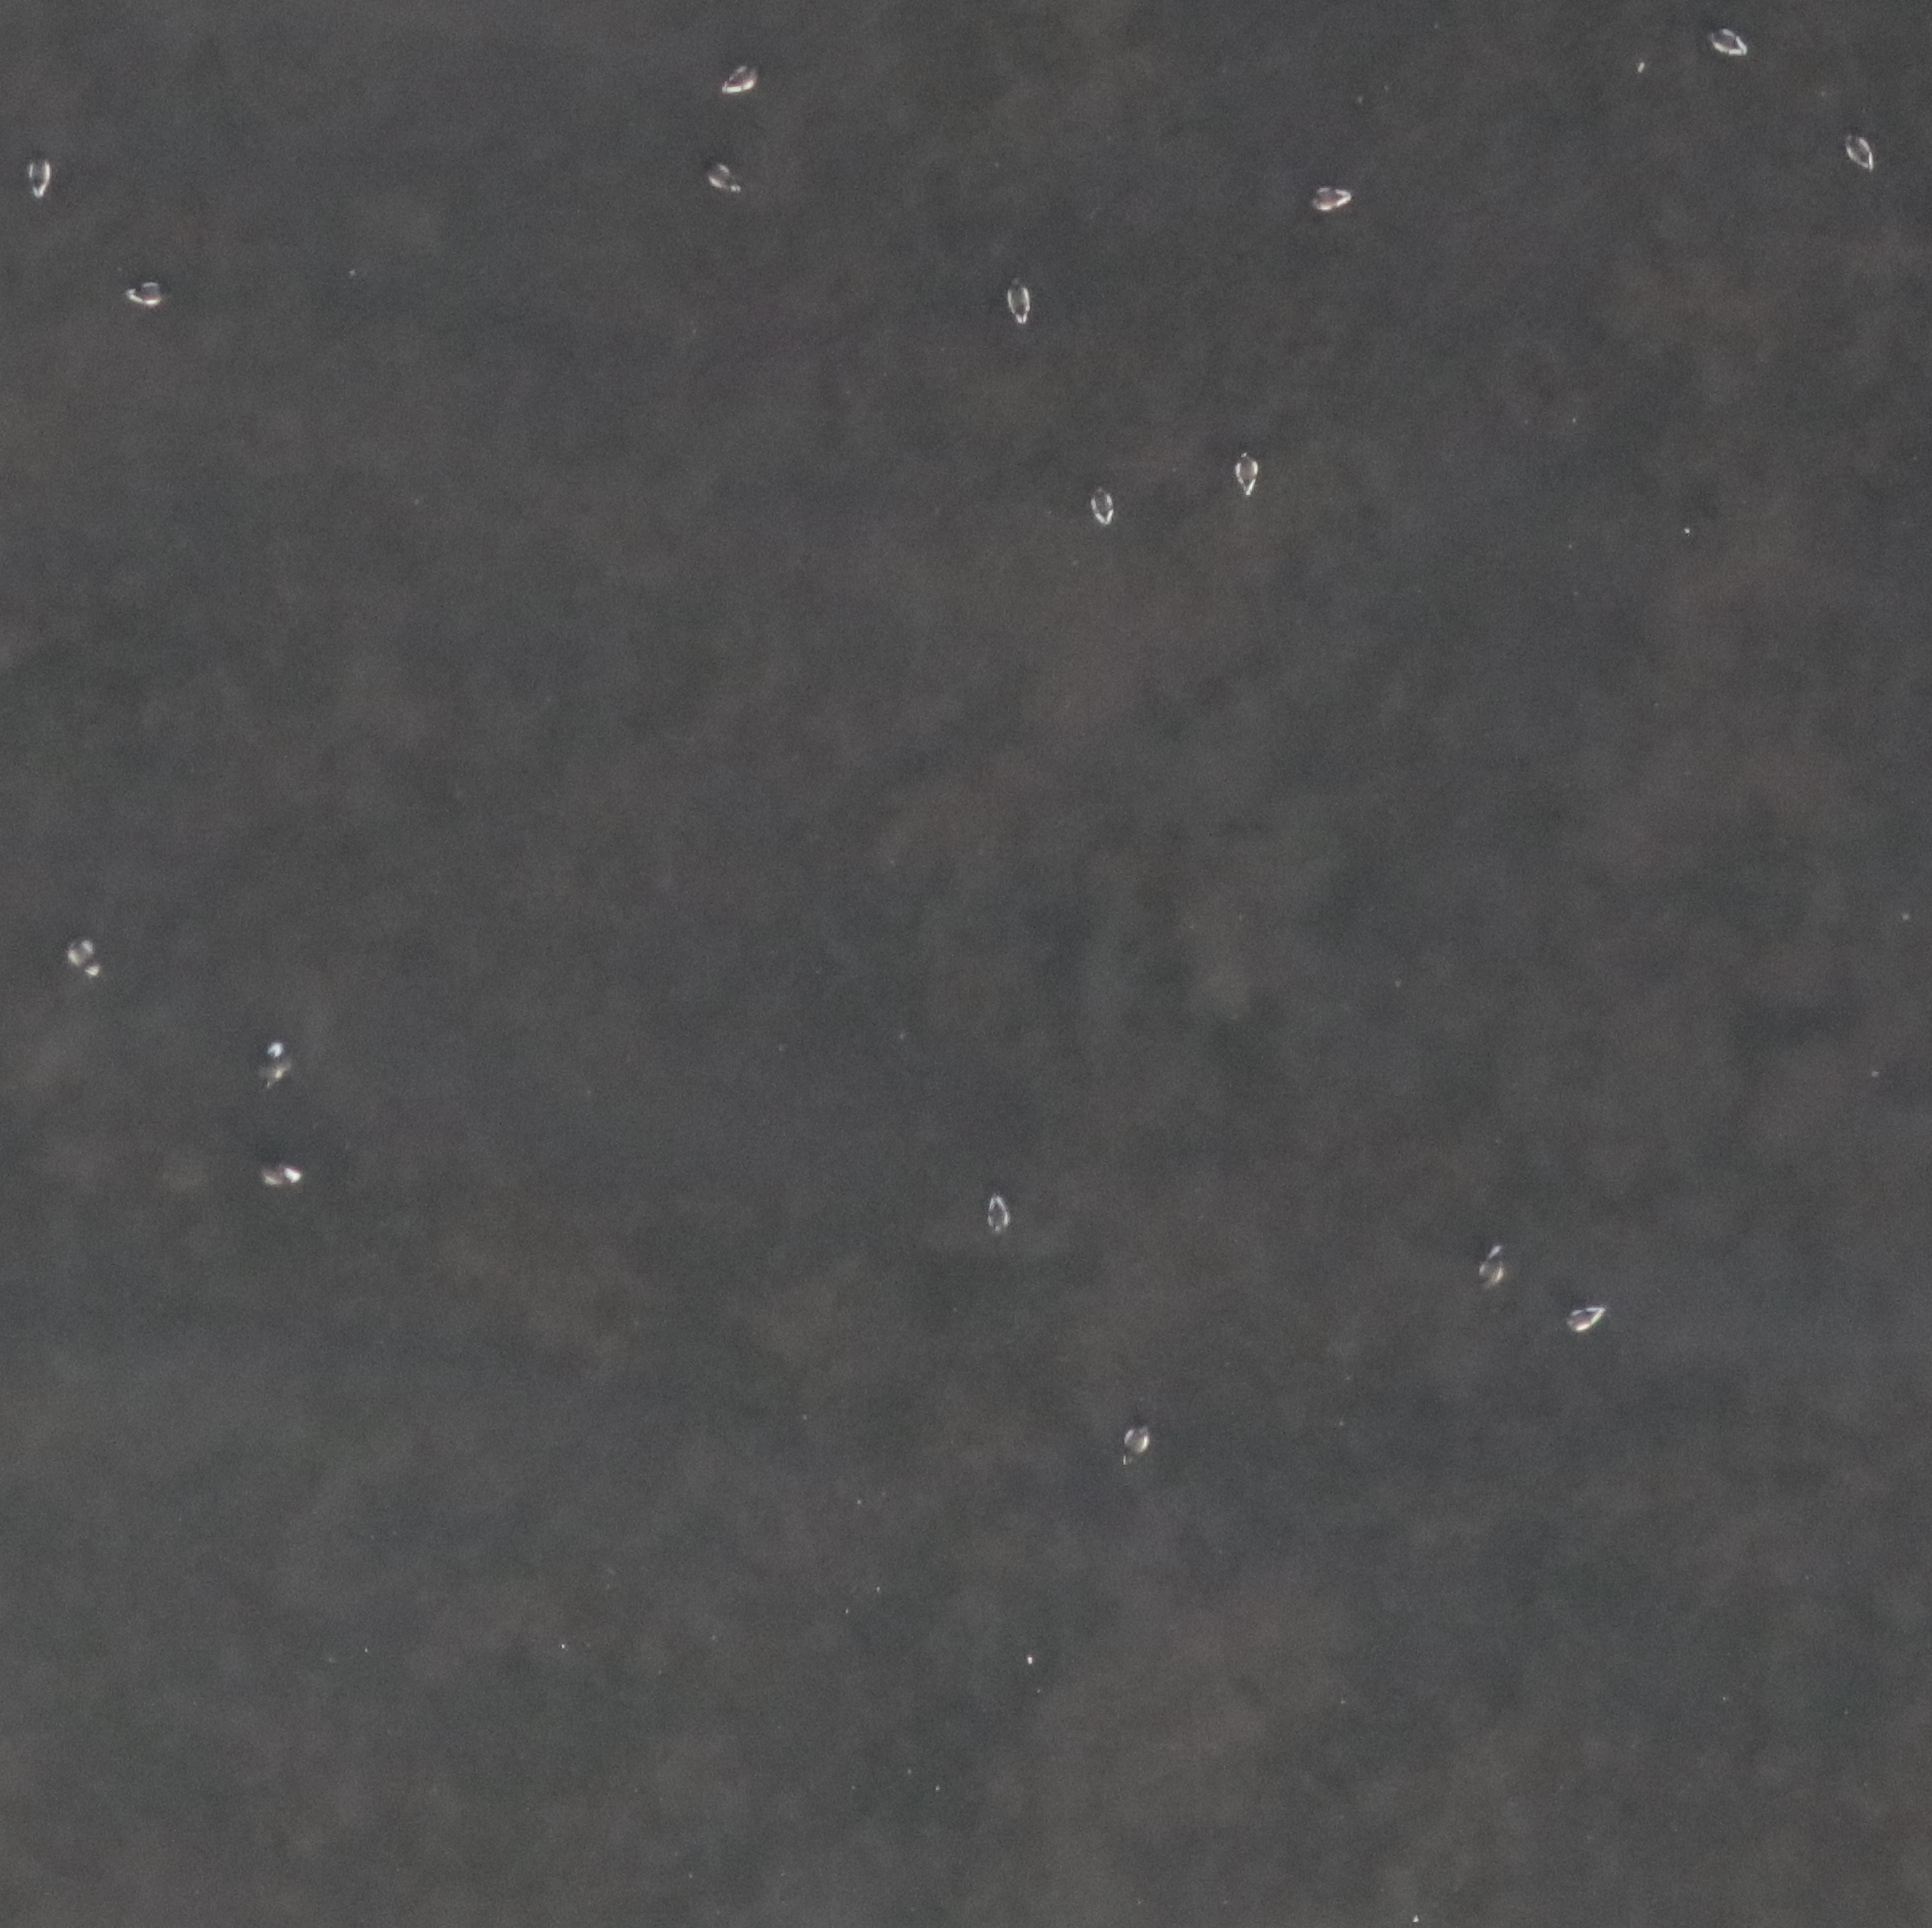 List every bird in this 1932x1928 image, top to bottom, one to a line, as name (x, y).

brant (1725, 40)
brant (741, 77)
brant (1859, 150)
brant (39, 175)
brant (722, 176)
brant (1326, 198)
brant (148, 294)
brant (1019, 301)
brant (1246, 472)
brant (1101, 506)
brant (84, 956)
brant (273, 1066)
brant (278, 1174)
brant (999, 1214)
brant (1492, 1269)
brant (1583, 1319)
brant (1135, 1443)